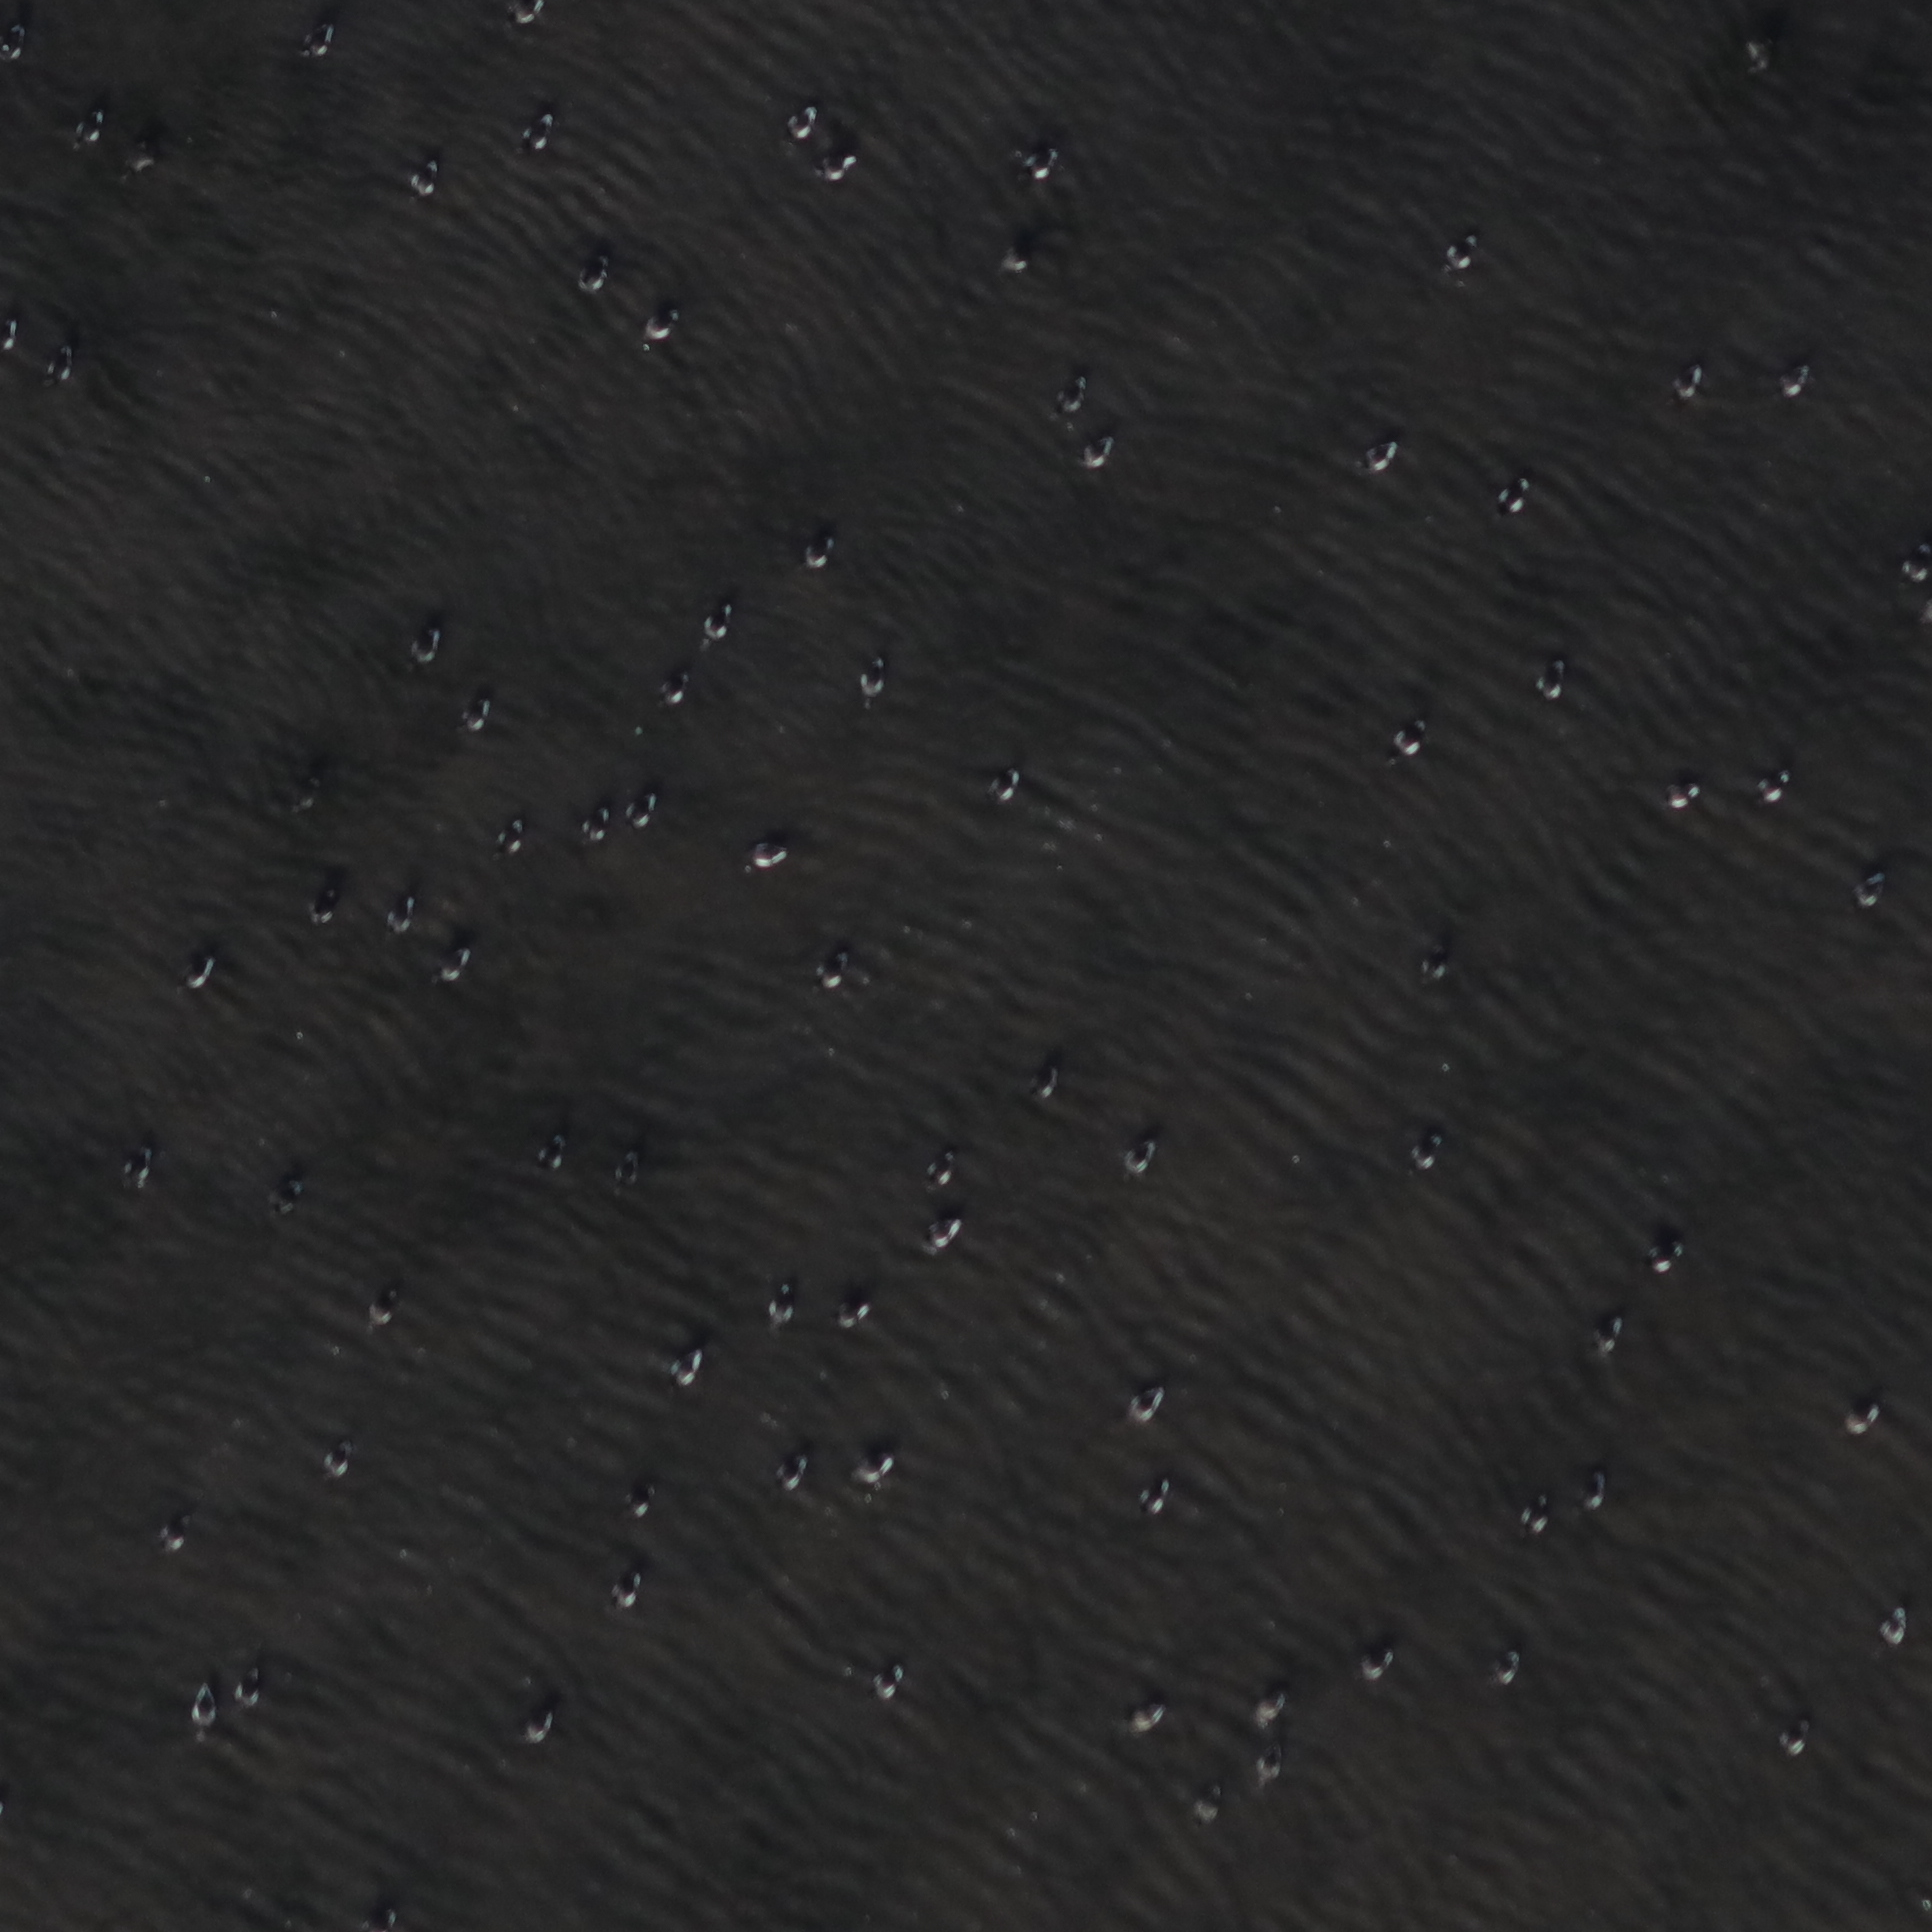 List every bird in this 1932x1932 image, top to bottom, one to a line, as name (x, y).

brant (522, 9)
brant (11, 39)
brant (315, 40)
brant (1757, 41)
brant (803, 123)
brant (87, 126)
brant (537, 133)
brant (143, 153)
brant (1036, 161)
brant (835, 166)
brant (422, 179)
brant (1458, 254)
brant (1017, 257)
brant (592, 275)
brant (658, 328)
brant (59, 364)
brant (1793, 384)
brant (1680, 386)
brant (1065, 400)
brant (1094, 450)
brant (1377, 455)
brant (1513, 494)
brant (823, 556)
brant (1915, 580)
brant (718, 620)
brant (423, 645)
brant (1549, 677)
brant (874, 678)
brant (672, 689)
brant (476, 717)
brant (1408, 737)
brant (1001, 784)
brant (1679, 793)
brant (1775, 793)
brant (313, 799)
brant (638, 811)
brant (597, 821)
brant (509, 839)
brant (765, 853)
brant (1866, 887)
brant (321, 906)
brant (408, 916)
brant (450, 962)
brant (1431, 967)
brant (194, 972)
brant (830, 974)
brant (1044, 1085)
brant (550, 1152)
brant (1139, 1153)
brant (1423, 1156)
brant (941, 1170)
brant (140, 1173)
brant (628, 1175)
brant (287, 1192)
brant (938, 1234)
brant (1663, 1252)
brant (779, 1305)
brant (383, 1308)
brant (852, 1313)
brant (1605, 1334)
brant (682, 1370)
brant (1147, 1400)
brant (1861, 1416)
brant (340, 1468)
brant (873, 1468)
brant (791, 1477)
brant (1154, 1494)
brant (1592, 1495)
brant (645, 1502)
brant (1538, 1511)
brant (170, 1531)
brant (623, 1585)
brant (1894, 1627)
brant (1381, 1671)
brant (1504, 1677)
brant (885, 1682)
brant (247, 1689)
brant (1264, 1706)
brant (205, 1714)
brant (1139, 1719)
brant (535, 1732)
brant (1792, 1738)
brant (1272, 1771)
brant (1208, 1799)
brant (375, 1927)